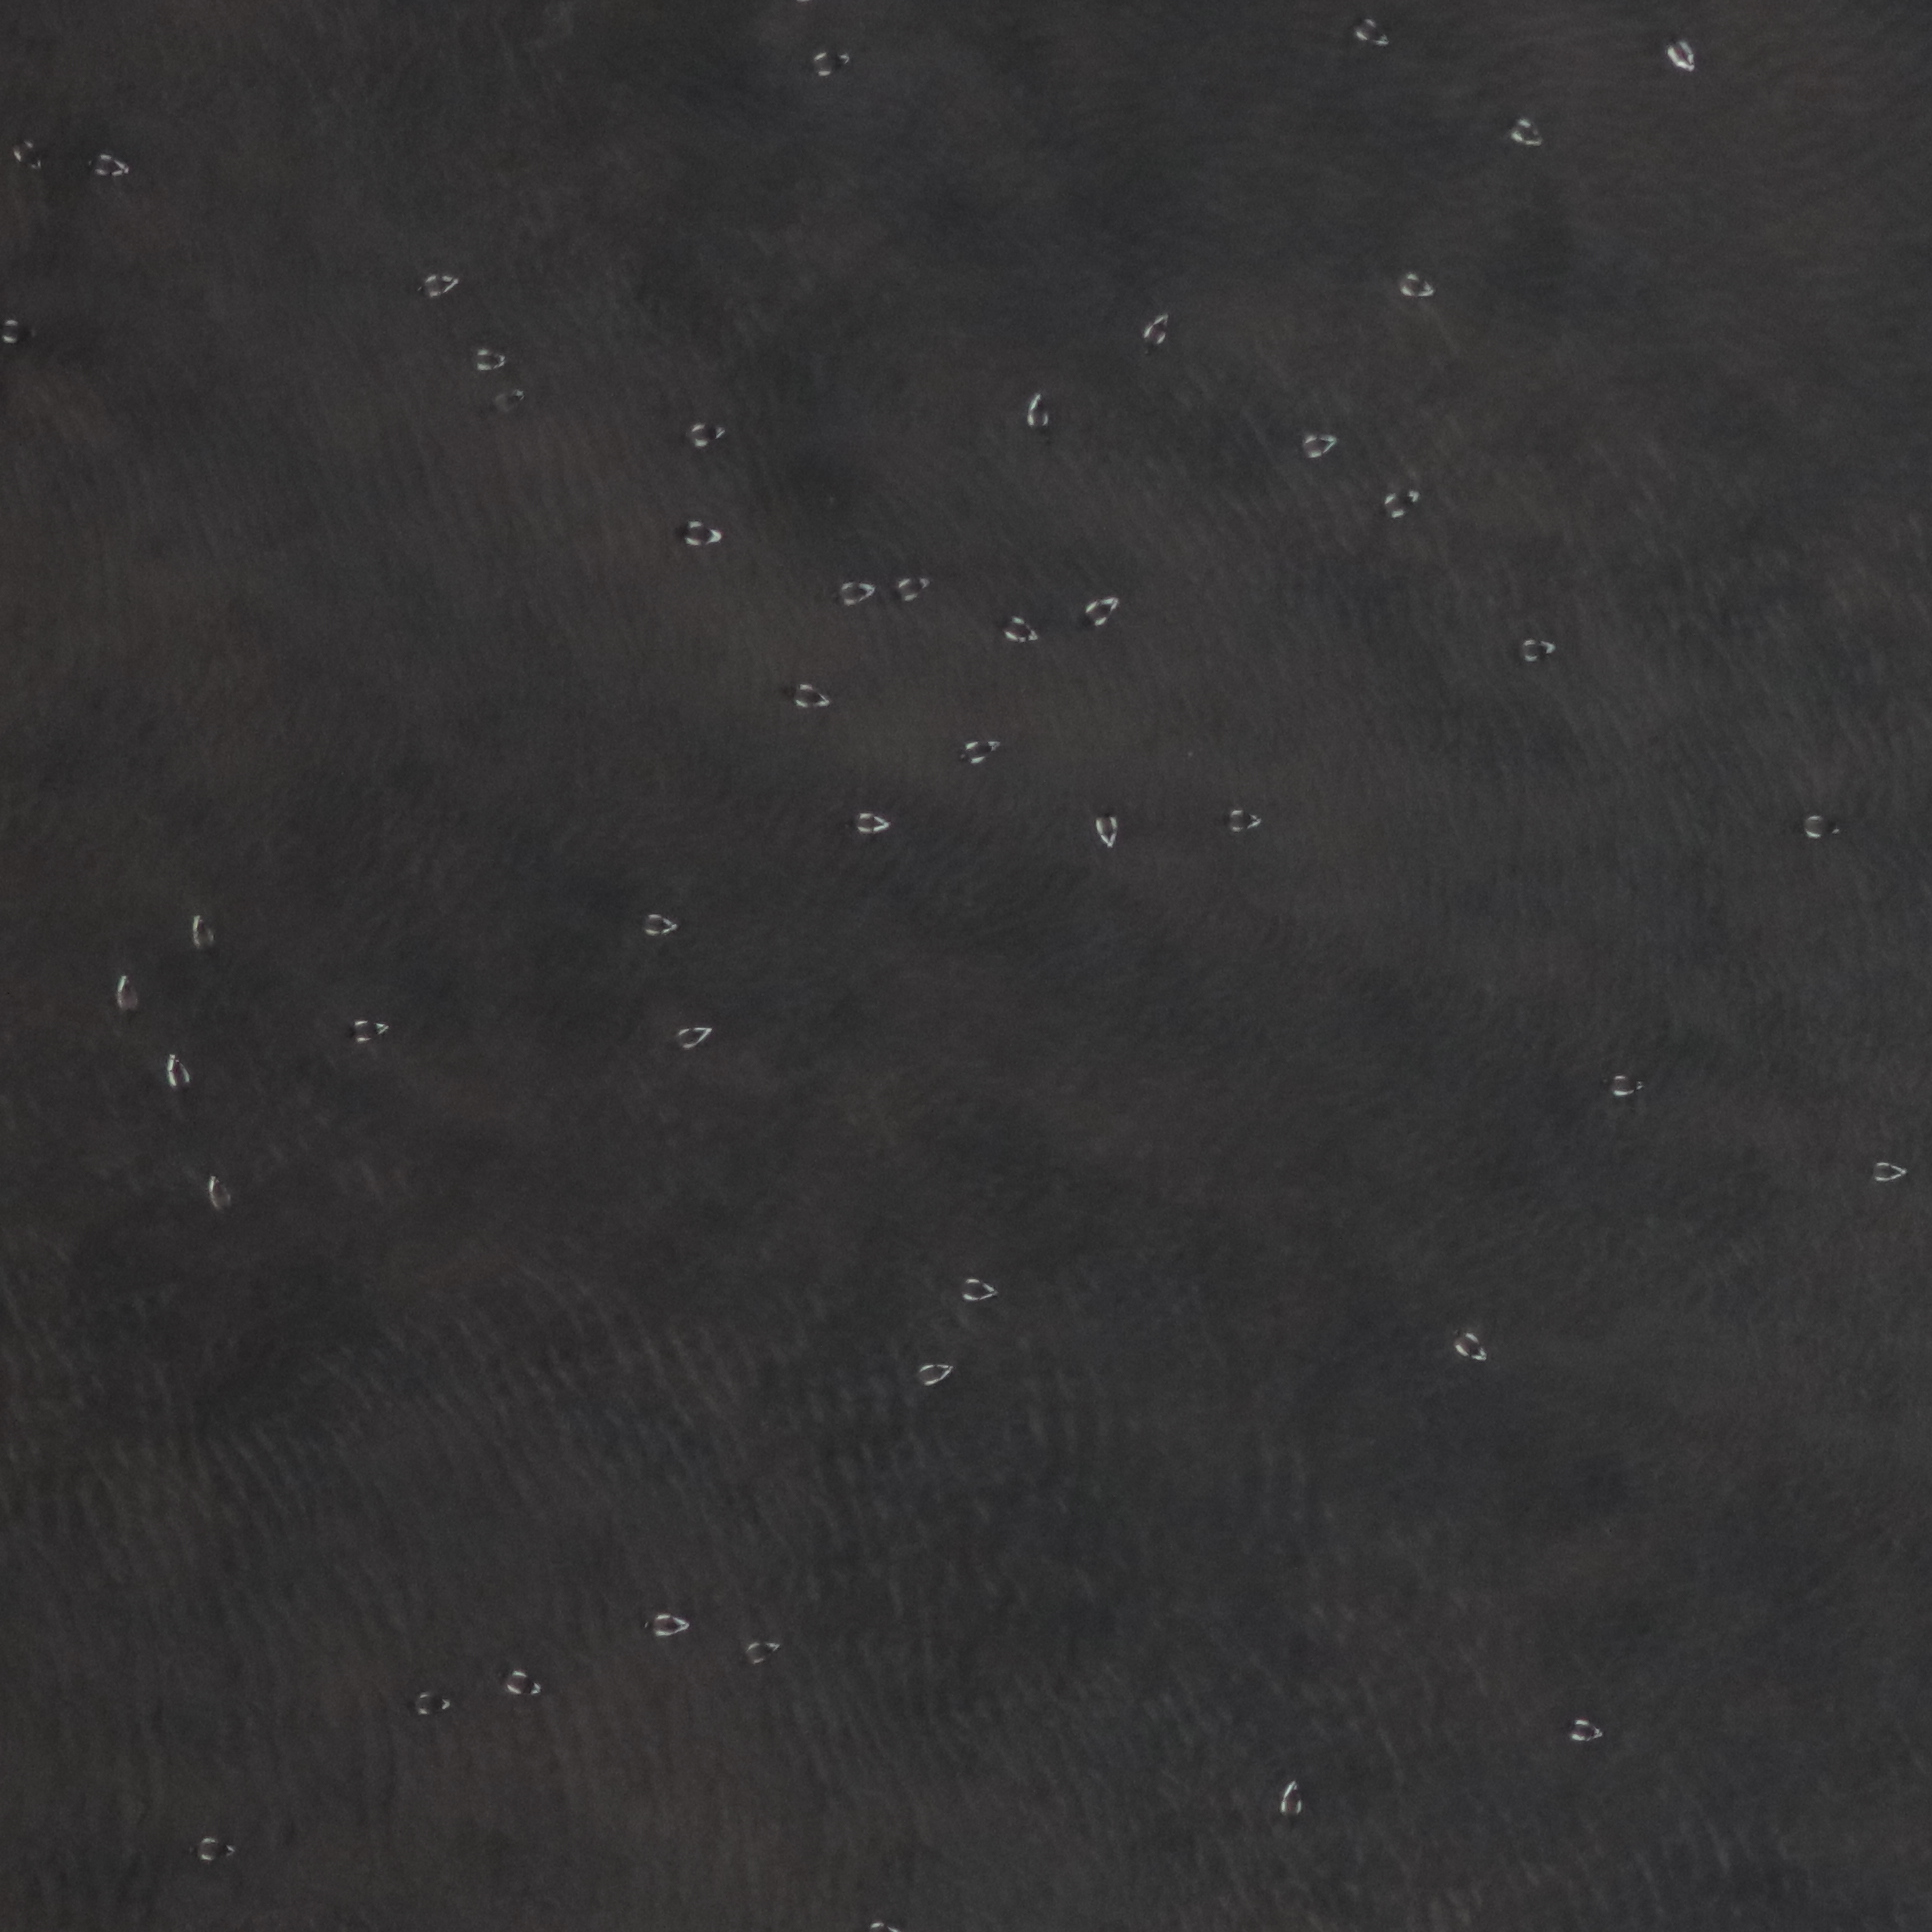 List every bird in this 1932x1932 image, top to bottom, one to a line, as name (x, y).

brant (1370, 32)
brant (1680, 56)
brant (827, 64)
brant (1521, 135)
brant (30, 153)
brant (107, 167)
brant (1412, 285)
brant (438, 286)
brant (1156, 331)
brant (13, 332)
brant (487, 360)
brant (501, 400)
brant (1038, 415)
brant (705, 434)
brant (1317, 446)
brant (1399, 504)
brant (700, 535)
brant (909, 590)
brant (855, 592)
brant (1098, 614)
brant (1020, 630)
brant (1535, 650)
brant (808, 696)
brant (978, 752)
brant (1239, 821)
brant (867, 825)
brant (1818, 825)
brant (1108, 830)
brant (657, 925)
brant (203, 937)
brant (128, 997)
brant (366, 1029)
brant (690, 1037)
brant (179, 1072)
brant (1624, 1085)
brant (1885, 1171)
brant (219, 1194)
brant (976, 1289)
brant (1470, 1344)
brant (933, 1373)
brant (664, 1625)
brant (760, 1650)
brant (519, 1683)
brant (430, 1703)
brant (1585, 1731)
brant (1290, 1800)
brant (211, 1848)
brant (882, 1929)